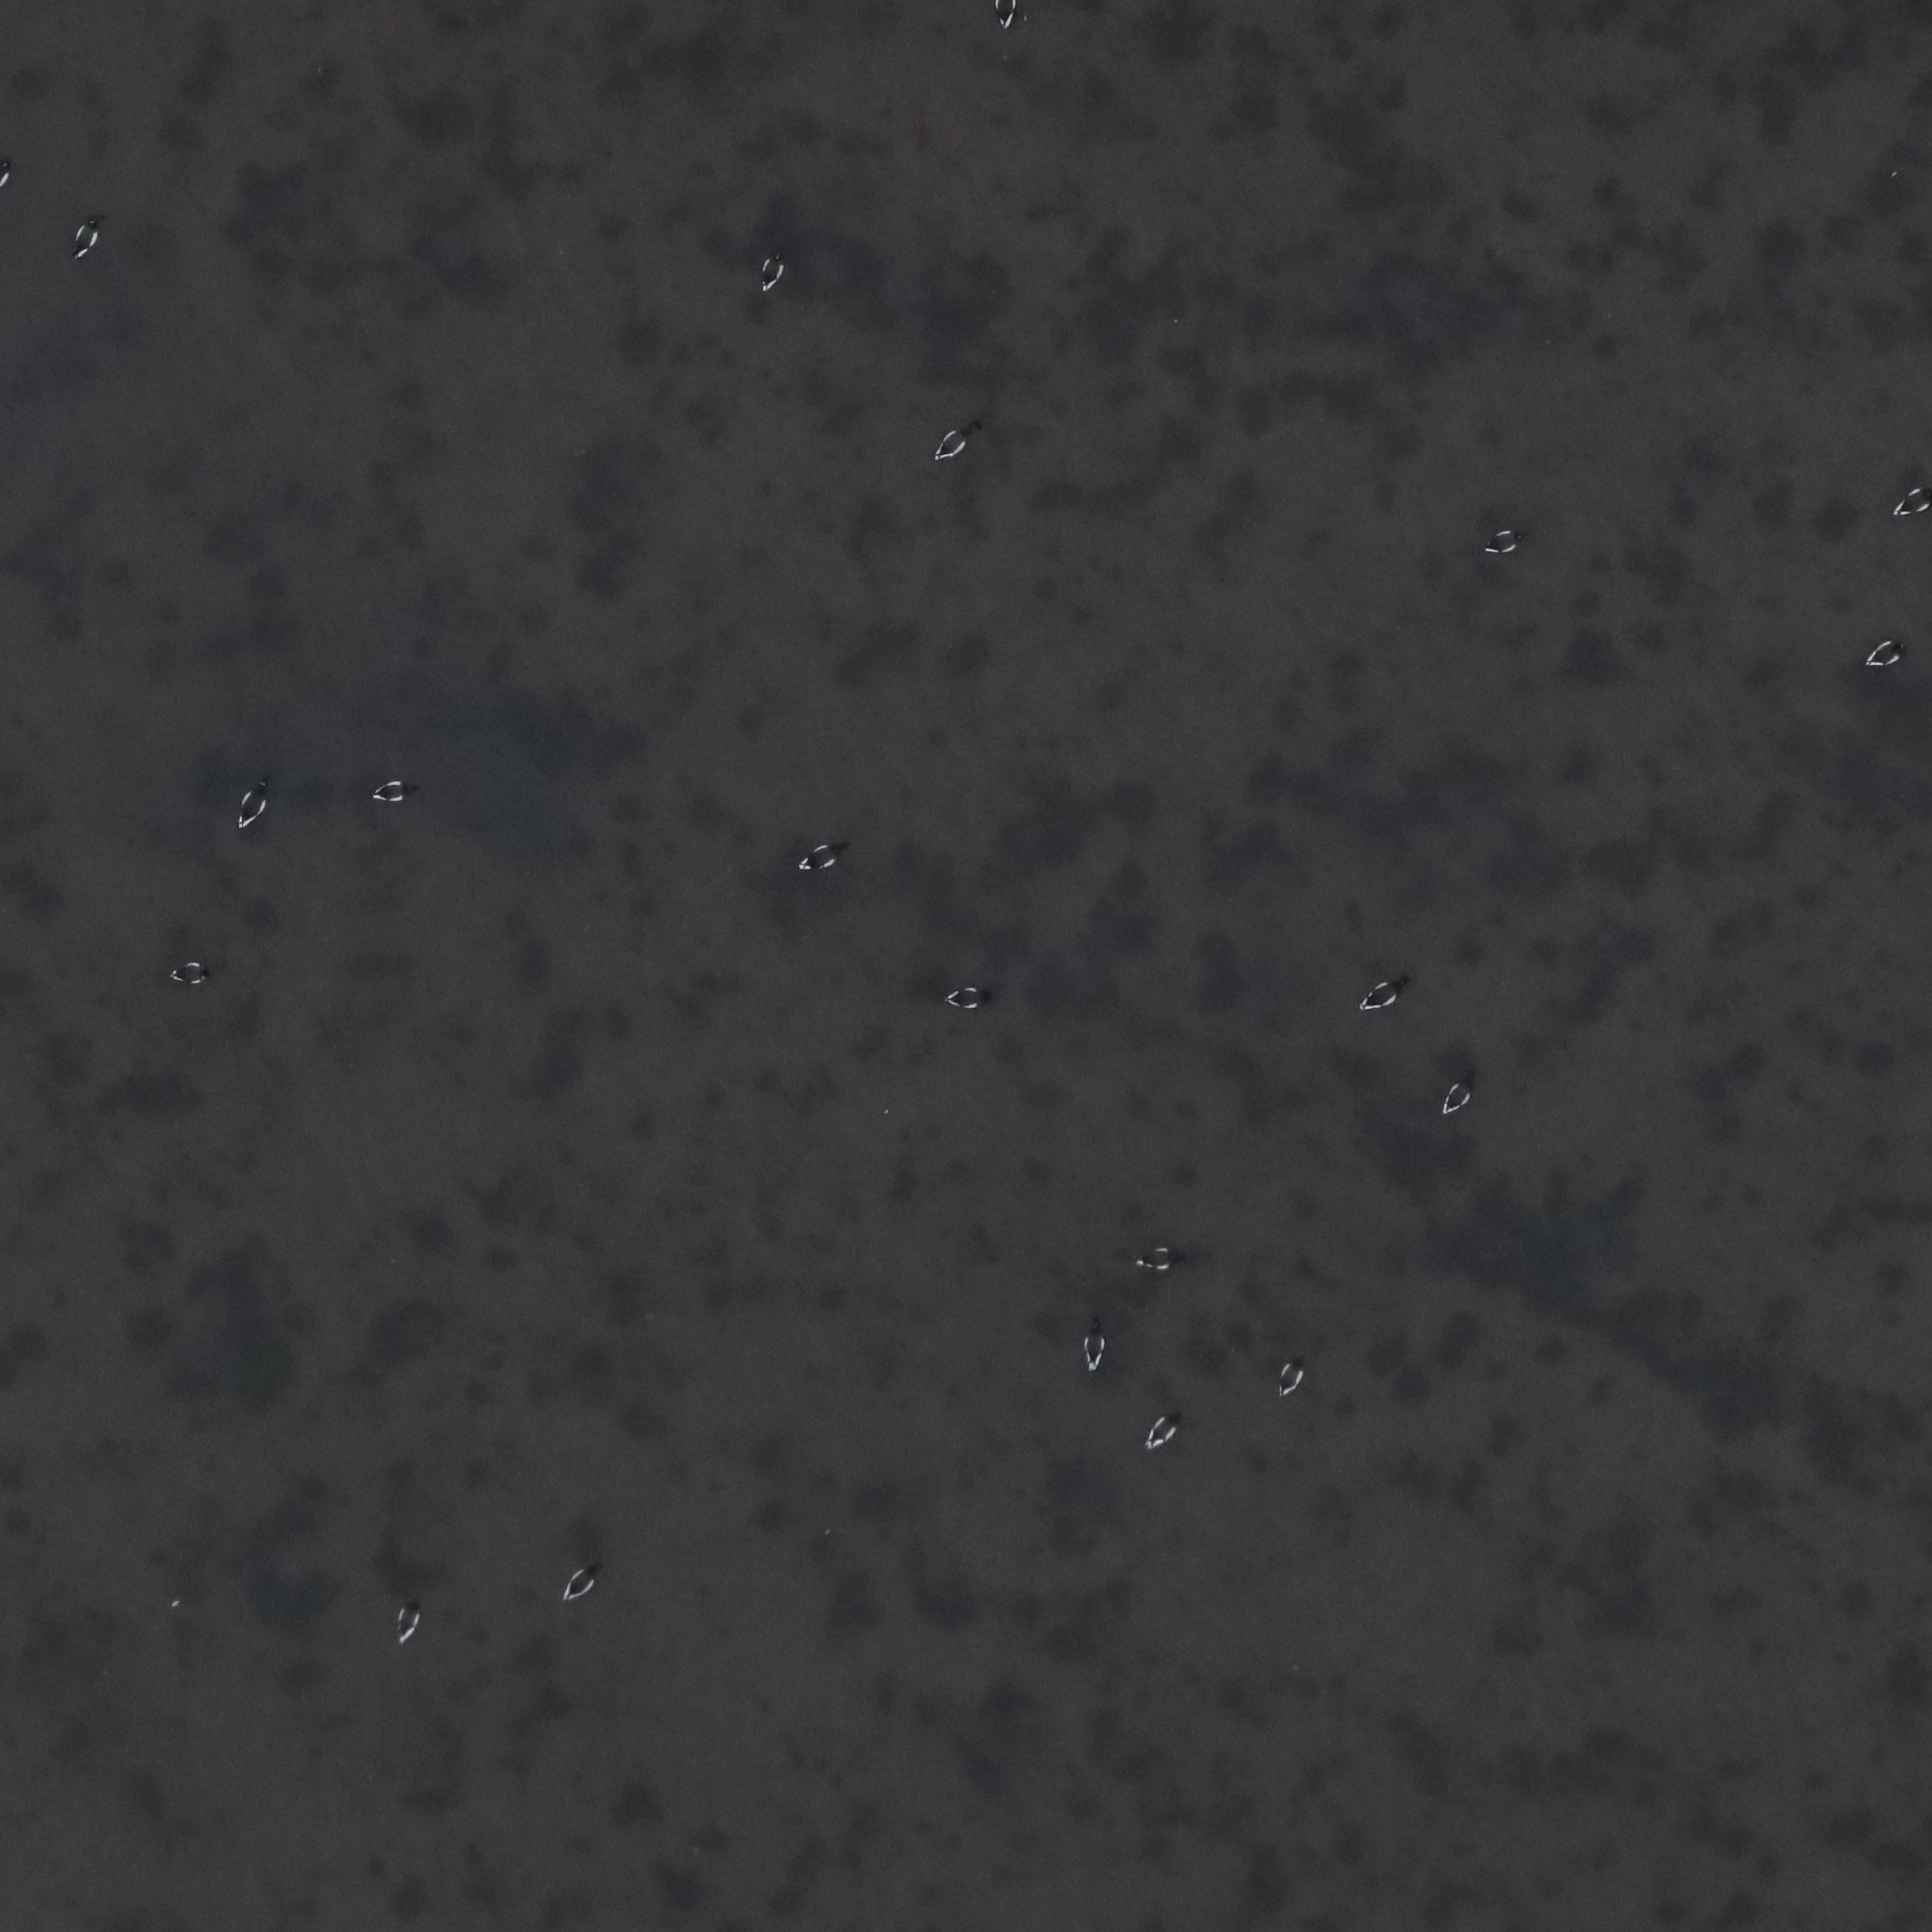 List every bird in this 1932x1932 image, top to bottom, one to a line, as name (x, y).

brant (1002, 7)
brant (86, 240)
brant (772, 272)
brant (954, 442)
brant (1916, 501)
brant (1503, 543)
brant (1886, 655)
brant (393, 792)
brant (254, 805)
brant (819, 856)
brant (191, 973)
brant (1382, 994)
brant (969, 997)
brant (1456, 1094)
brant (1161, 1260)
brant (1095, 1347)
brant (1291, 1376)
brant (1163, 1429)
brant (580, 1582)
brant (406, 1621)